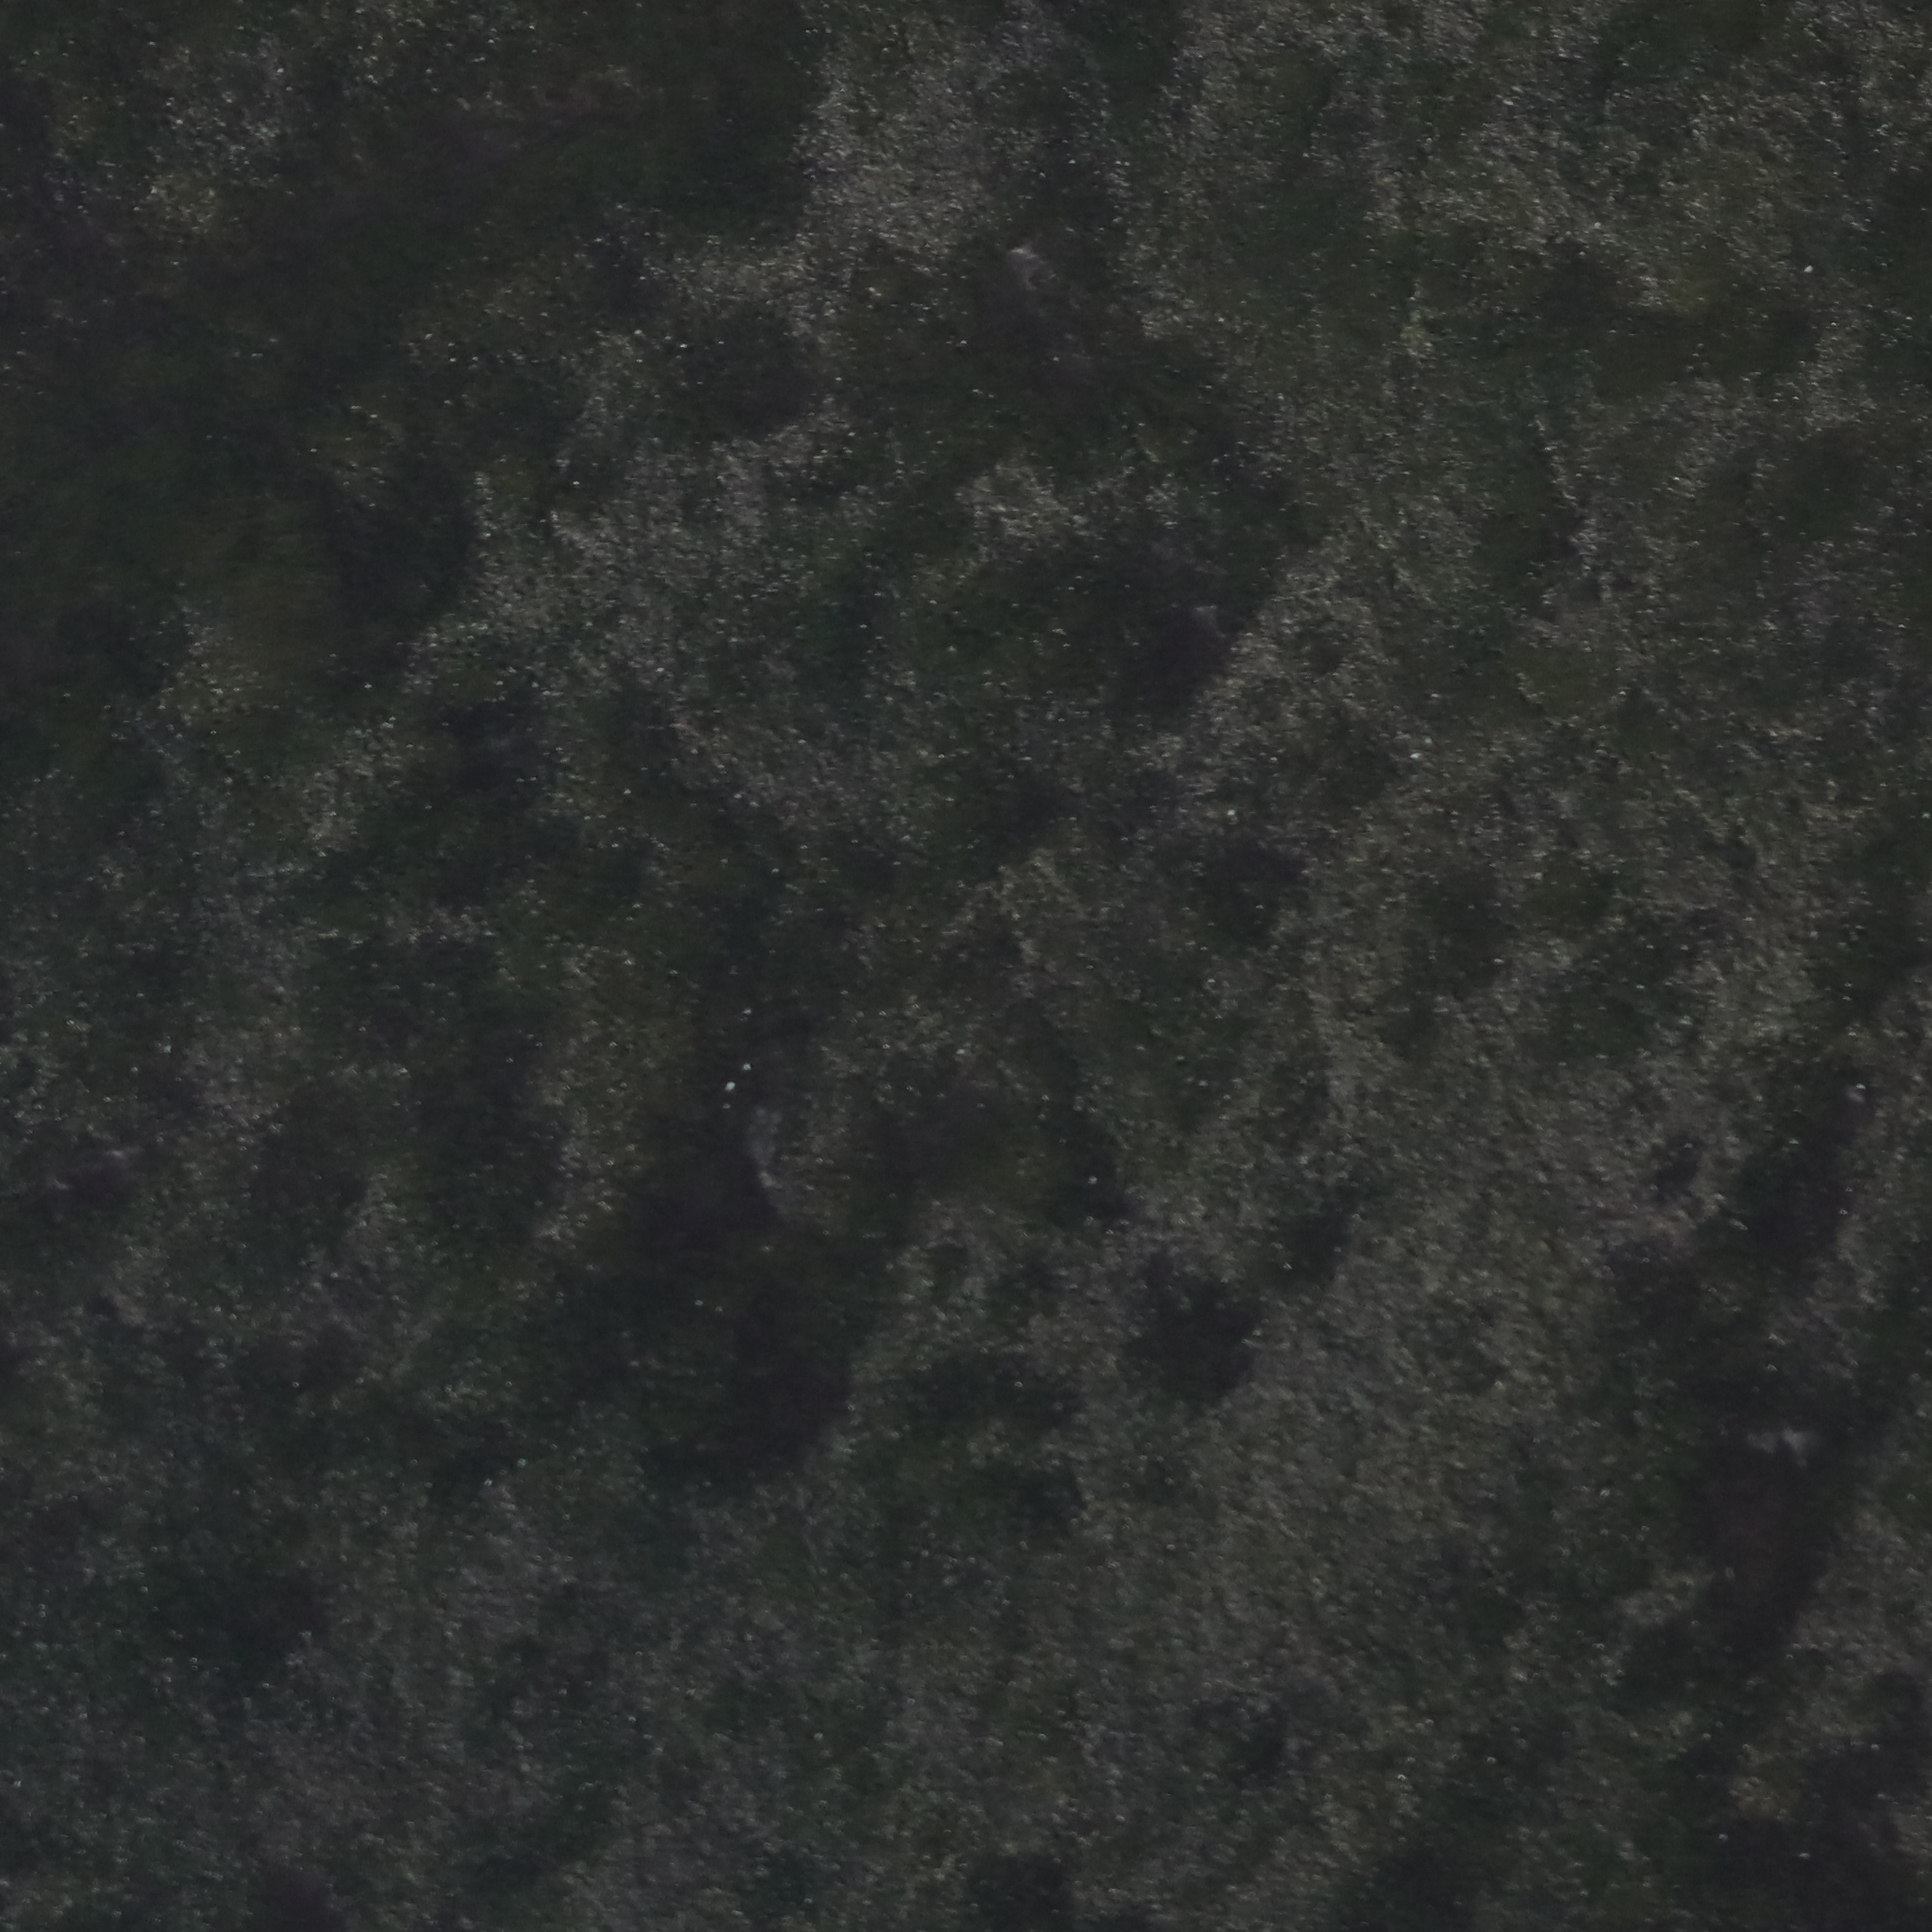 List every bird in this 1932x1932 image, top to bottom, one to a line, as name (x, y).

None